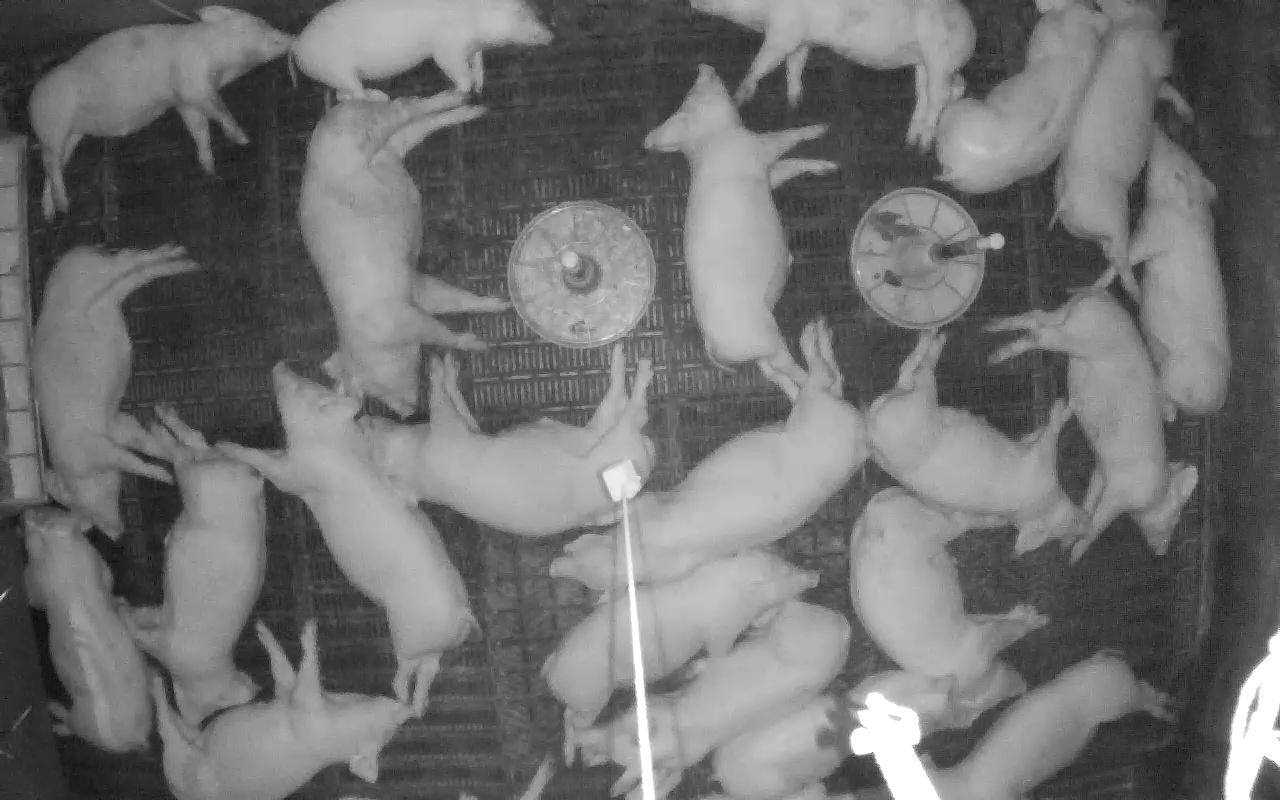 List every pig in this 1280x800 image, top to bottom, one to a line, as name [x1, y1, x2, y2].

pig [692, 0, 981, 156]
pig [932, 0, 1114, 192]
pig [1045, 0, 1193, 304]
pig [290, 3, 555, 102]
pig [30, 4, 297, 224]
pig [645, 63, 841, 408]
pig [297, 91, 511, 421]
pig [1093, 123, 1234, 423]
pig [29, 242, 202, 545]
pig [982, 285, 1200, 567]
pig [550, 316, 872, 605]
pig [865, 327, 1095, 559]
pig [356, 342, 658, 539]
pig [214, 361, 482, 719]
pig [117, 403, 269, 730]
pig [849, 483, 1049, 720]
pig [15, 506, 155, 755]
pig [539, 544, 823, 769]
pig [572, 601, 851, 799]
pig [147, 618, 415, 797]
pig [917, 647, 1186, 797]
pig [706, 671, 975, 797]